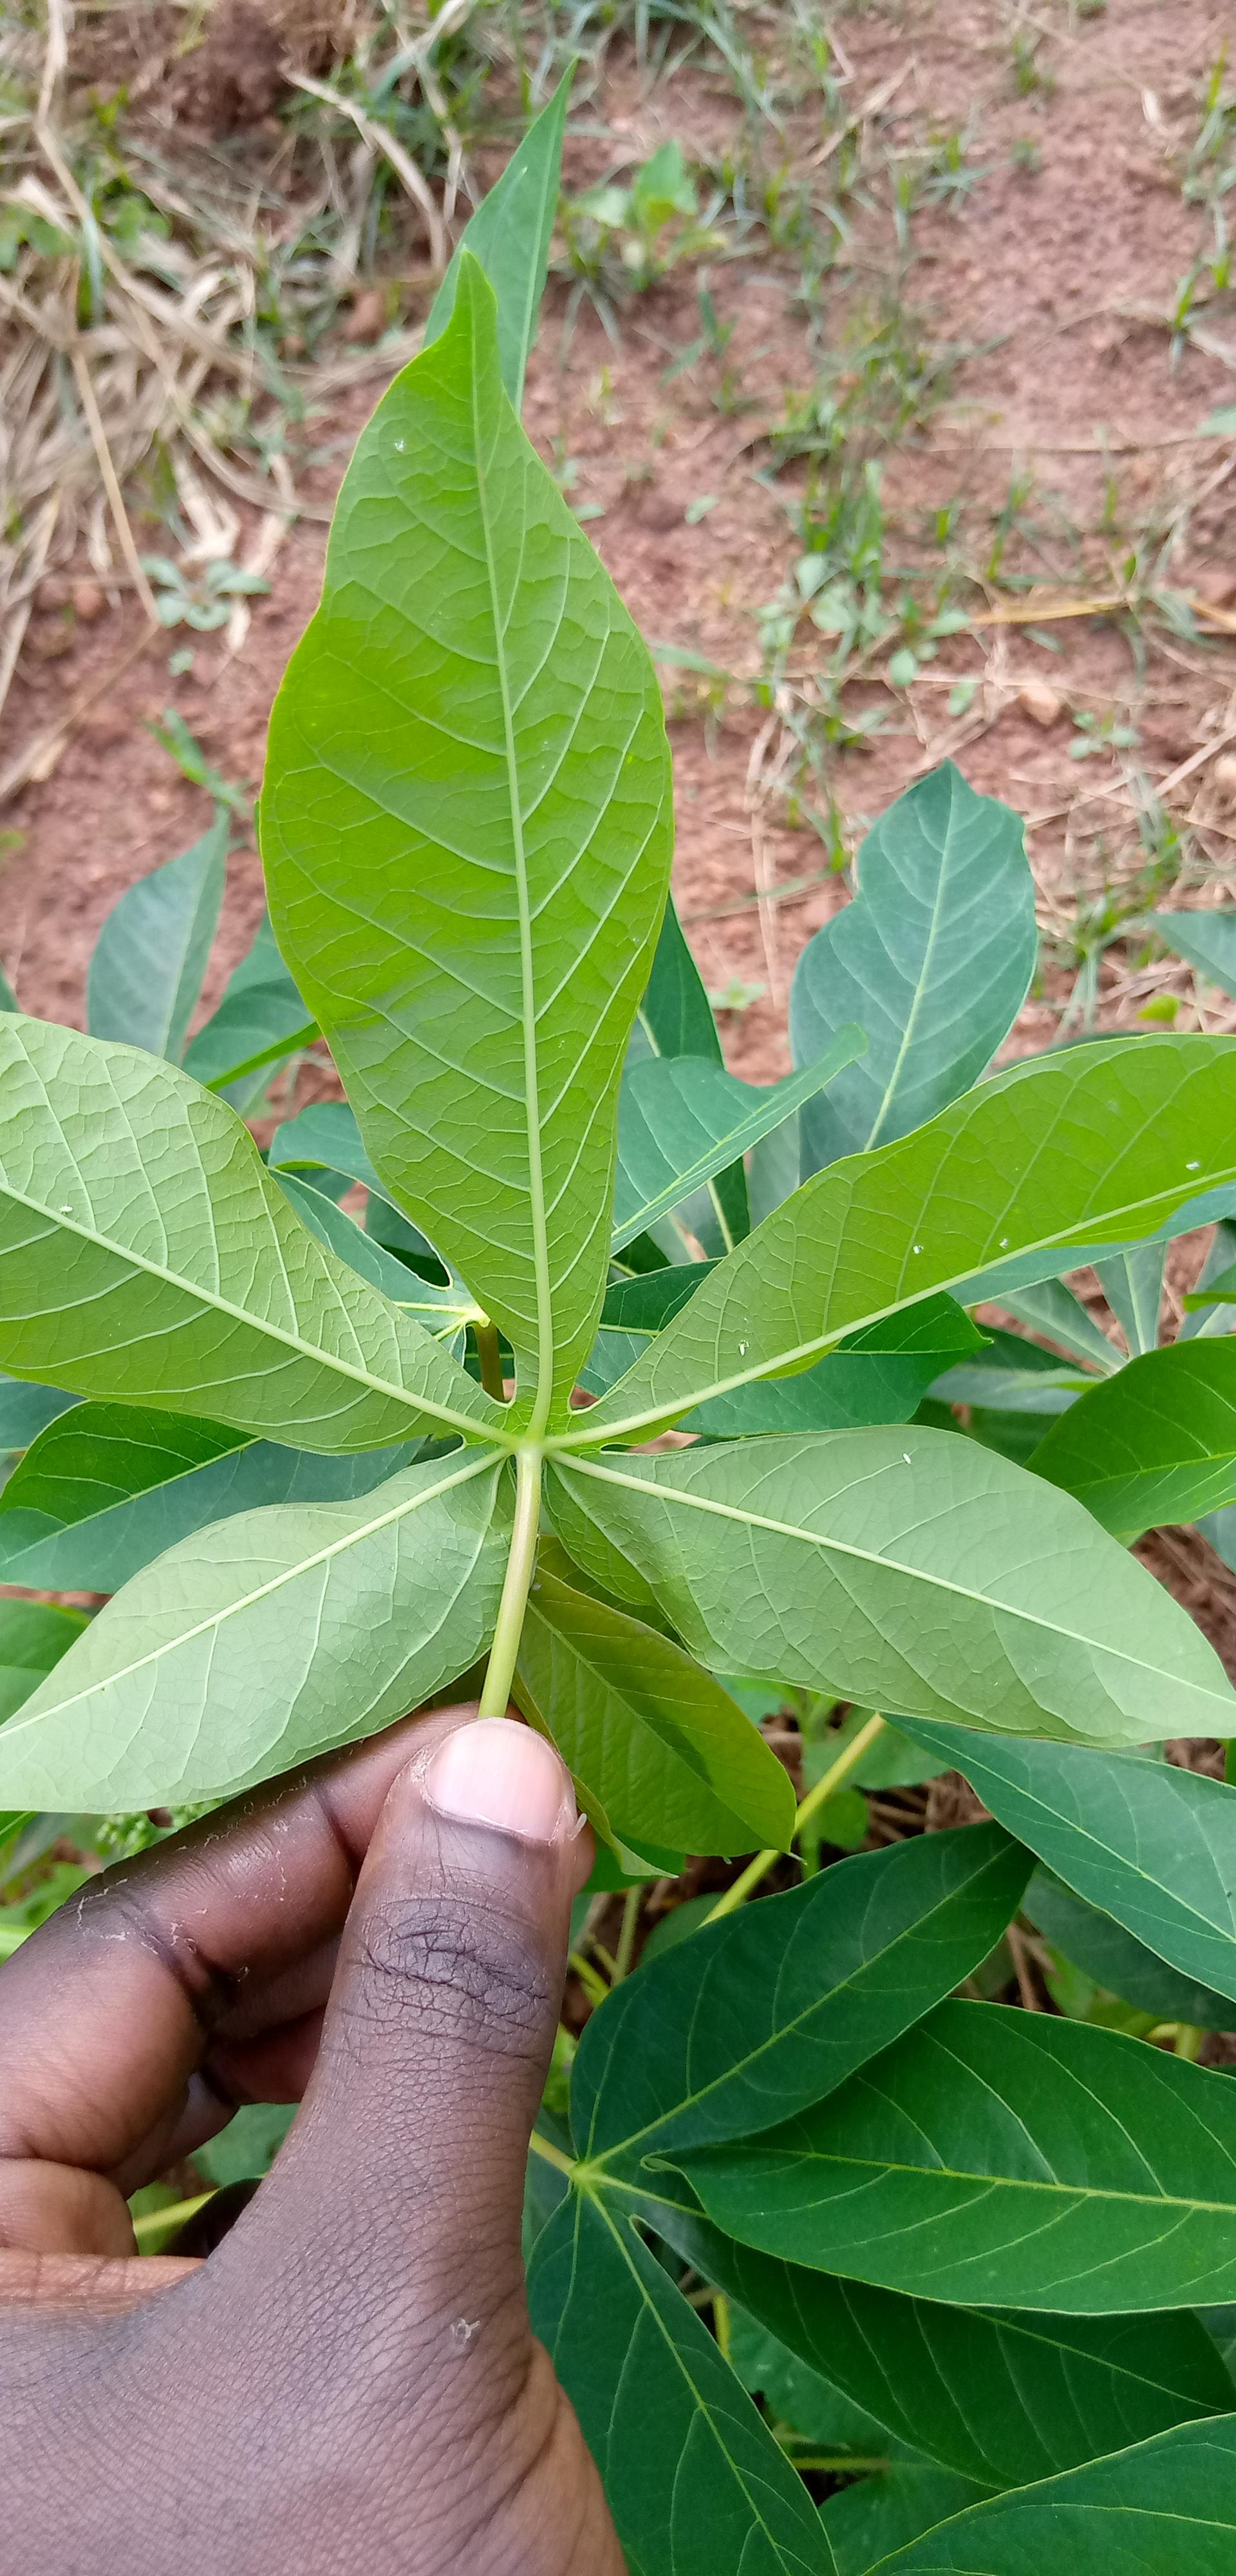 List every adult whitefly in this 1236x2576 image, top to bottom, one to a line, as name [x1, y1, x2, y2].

whitefly [392, 438, 409, 458]
whitefly [1186, 1159, 1203, 1170]
whitefly [59, 1201, 79, 1218]
whitefly [994, 1235, 1013, 1248]
whitefly [911, 1241, 926, 1258]
whitefly [737, 1340, 751, 1356]
whitefly [901, 1448, 915, 1468]